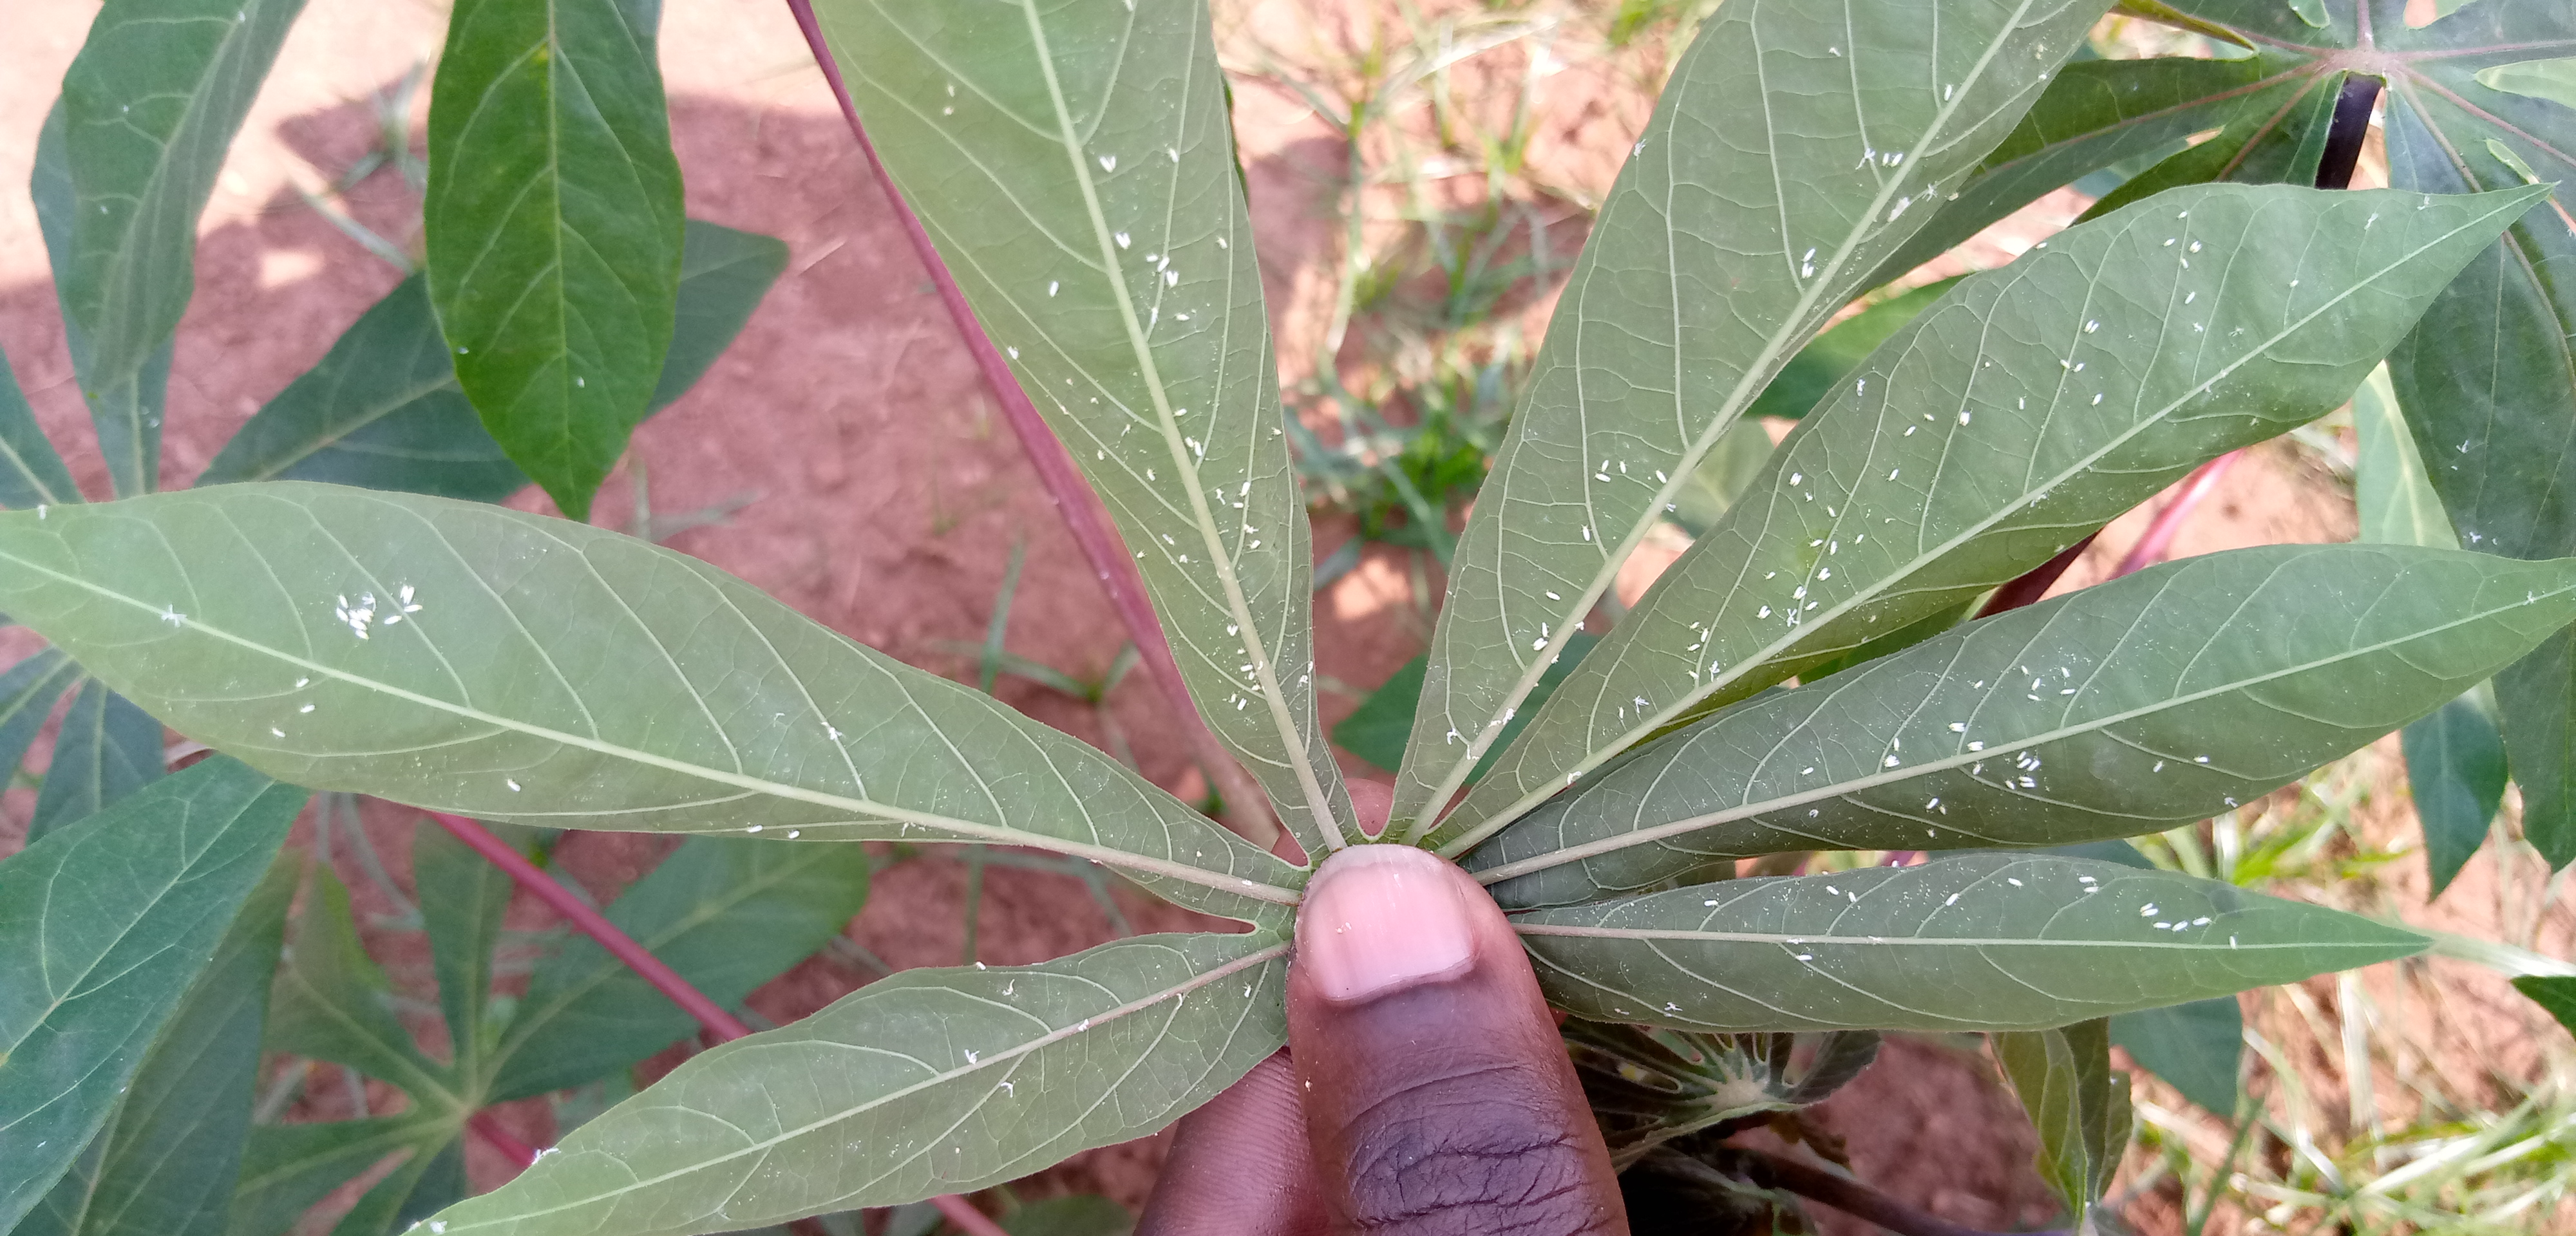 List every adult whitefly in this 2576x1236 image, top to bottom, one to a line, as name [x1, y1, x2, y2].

whitefly [1827, 44, 1845, 61]
whitefly [1942, 82, 1953, 104]
whitefly [1169, 147, 1180, 164]
whitefly [1881, 151, 1890, 167]
whitefly [1891, 151, 1904, 167]
whitefly [1098, 152, 1119, 173]
whitefly [2176, 209, 2190, 221]
whitefly [1115, 230, 1133, 252]
whitefly [1215, 235, 1229, 250]
whitefly [2161, 236, 2176, 249]
whitefly [2188, 238, 2202, 254]
whitefly [2035, 241, 2049, 251]
whitefly [1801, 248, 1816, 261]
whitefly [1144, 252, 1159, 263]
whitefly [2180, 256, 2190, 271]
whitefly [1799, 261, 1807, 279]
whitefly [1806, 265, 1814, 280]
whitefly [1165, 270, 1182, 289]
whitefly [1048, 277, 1059, 299]
whitefly [2288, 278, 2301, 291]
whitefly [2183, 289, 2197, 304]
whitefly [1175, 312, 1191, 323]
whitefly [2083, 319, 2101, 334]
whitefly [1006, 344, 1023, 360]
whitefly [2058, 357, 2070, 370]
whitefly [2072, 362, 2088, 374]
whitefly [1855, 377, 1867, 398]
whitefly [2091, 392, 2103, 409]
whitefly [2017, 395, 2026, 411]
whitefly [1172, 406, 1188, 418]
whitefly [1958, 410, 1970, 428]
whitefly [1922, 411, 1937, 425]
whitefly [1269, 424, 1283, 438]
whitefly [1903, 424, 1915, 439]
whitefly [1183, 434, 1195, 449]
whitefly [1192, 440, 1206, 458]
whitefly [1599, 458, 1610, 471]
whitefly [1618, 459, 1629, 476]
whitefly [1145, 467, 1157, 483]
whitefly [1654, 468, 1669, 485]
whitefly [1886, 468, 1899, 482]
whitefly [1788, 469, 1803, 487]
whitefly [1594, 471, 1612, 485]
whitefly [1240, 480, 1251, 498]
whitefly [1214, 486, 1226, 510]
whitefly [1804, 490, 1813, 504]
whitefly [1231, 500, 1246, 511]
whitefly [1825, 503, 1838, 519]
whitefly [1582, 525, 1591, 541]
whitefly [1160, 532, 1177, 545]
whitefly [1855, 532, 1864, 547]
whitefly [1249, 537, 1263, 550]
whitefly [1808, 538, 1824, 547]
whitefly [1828, 539, 1839, 557]
whitefly [1135, 550, 1148, 560]
whitefly [1179, 552, 1189, 565]
whitefly [1816, 566, 1832, 581]
whitefly [1763, 568, 1776, 582]
whitefly [399, 585, 415, 603]
whitefly [1792, 585, 1808, 599]
whitefly [1545, 590, 1564, 603]
whitefly [361, 592, 377, 606]
whitefly [337, 592, 349, 606]
whitefly [1804, 600, 1822, 612]
whitefly [1755, 603, 1771, 620]
whitefly [402, 604, 424, 612]
whitefly [335, 606, 348, 624]
whitefly [383, 614, 406, 626]
whitefly [350, 617, 369, 630]
whitefly [1690, 620, 1700, 630]
whitefly [1540, 621, 1549, 637]
whitefly [1574, 621, 1585, 633]
whitefly [1224, 623, 1241, 637]
whitefly [1700, 626, 1710, 642]
whitefly [352, 629, 370, 643]
whitefly [1532, 637, 1549, 651]
whitefly [1686, 642, 1703, 652]
whitefly [1236, 644, 1247, 657]
whitefly [1708, 659, 1720, 680]
whitefly [1240, 662, 1253, 672]
whitefly [2020, 664, 2029, 675]
whitefly [2061, 665, 2070, 682]
whitefly [1686, 669, 1701, 680]
whitefly [1298, 673, 1311, 688]
whitefly [2031, 675, 2040, 691]
whitefly [294, 675, 311, 688]
whitefly [1973, 677, 1985, 691]
whitefly [1251, 682, 1264, 693]
whitefly [2060, 686, 2076, 697]
whitefly [1229, 691, 1238, 704]
whitefly [2027, 692, 2040, 700]
whitefly [1633, 694, 1649, 713]
whitefly [1236, 696, 1249, 712]
whitefly [298, 703, 317, 713]
whitefly [1616, 705, 1625, 721]
whitefly [1948, 720, 1965, 733]
whitefly [269, 726, 287, 740]
whitefly [1444, 729, 1459, 746]
whitefly [1893, 736, 1900, 753]
whitefly [1967, 740, 1984, 751]
whitefly [2014, 749, 2028, 760]
whitefly [1883, 754, 1899, 768]
whitefly [2192, 755, 2210, 764]
whitefly [2027, 759, 2042, 771]
whitefly [2152, 759, 2165, 774]
whitefly [1972, 763, 1982, 776]
whitefly [1800, 765, 1817, 777]
whitefly [1566, 770, 1582, 784]
whitefly [2016, 774, 2036, 782]
whitefly [506, 776, 521, 793]
whitefly [2004, 779, 2015, 792]
whitefly [2020, 781, 2036, 789]
whitefly [1925, 798, 1938, 810]
whitefly [744, 823, 764, 833]
whitefly [786, 829, 803, 839]
whitefly [2077, 874, 2101, 884]
whitefly [2005, 876, 2025, 890]
whitefly [1240, 877, 1255, 890]
whitefly [1826, 884, 1839, 896]
whitefly [2083, 885, 2100, 894]
whitefly [1945, 888, 1958, 909]
whitefly [1847, 890, 1859, 905]
whitefly [1703, 899, 1724, 908]
whitefly [2137, 900, 2155, 912]
whitefly [2141, 909, 2159, 918]
whitefly [2191, 917, 2212, 926]
whitefly [2151, 920, 2171, 930]
whitefly [2172, 922, 2192, 931]
whitefly [2227, 933, 2239, 950]
whitefly [1794, 953, 1812, 962]
whitefly [975, 959, 987, 973]
whitefly [1243, 983, 1252, 1000]
whitefly [1076, 1017, 1090, 1031]
whitefly [963, 1047, 982, 1065]